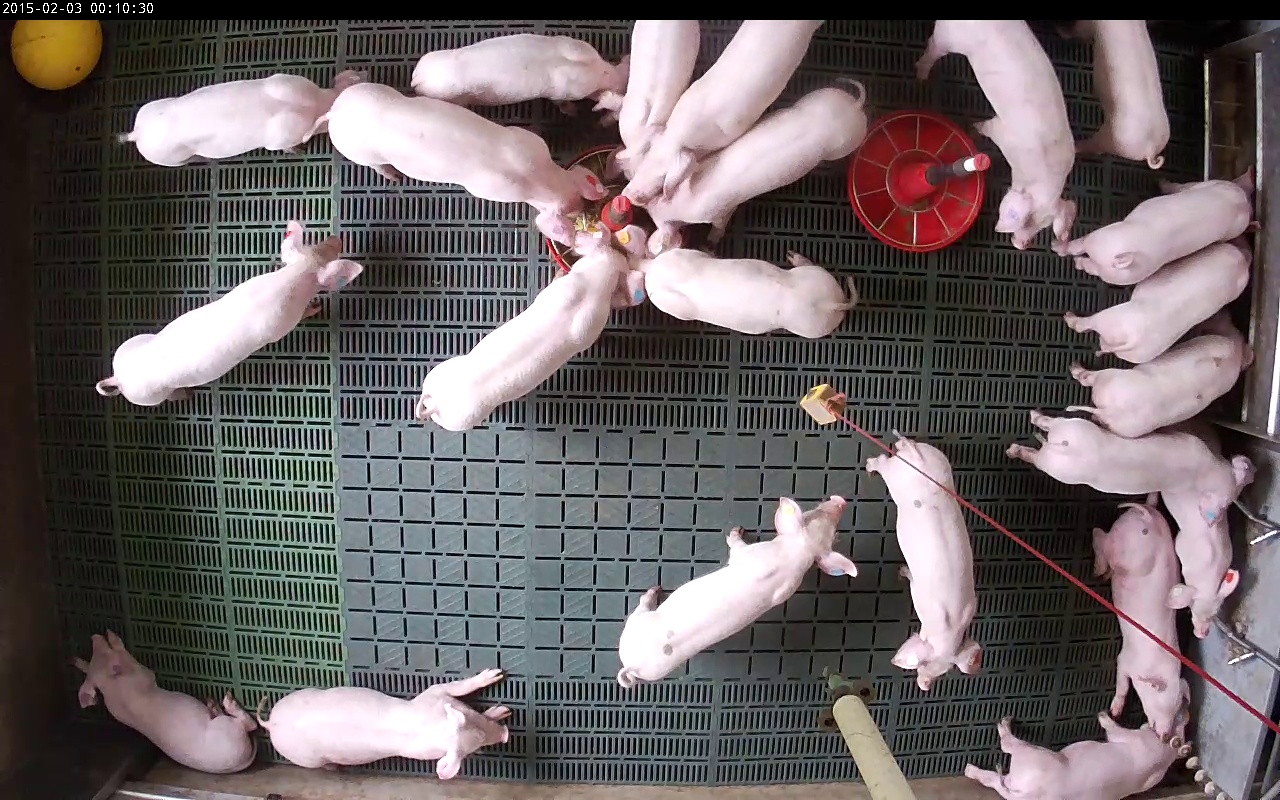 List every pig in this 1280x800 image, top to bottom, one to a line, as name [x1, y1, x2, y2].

pig [1058, 19, 1171, 171]
pig [604, 21, 700, 179]
pig [915, 21, 1076, 250]
pig [621, 22, 824, 206]
pig [411, 34, 631, 116]
pig [120, 68, 369, 167]
pig [646, 76, 872, 260]
pig [304, 83, 609, 248]
pig [1049, 167, 1262, 286]
pig [92, 223, 365, 407]
pig [415, 223, 644, 432]
pig [610, 225, 858, 338]
pig [1063, 242, 1254, 365]
pig [1067, 308, 1254, 438]
pig [1005, 412, 1255, 526]
pig [1148, 420, 1240, 638]
pig [866, 433, 980, 690]
pig [619, 495, 861, 690]
pig [1092, 501, 1192, 740]
pig [76, 632, 257, 772]
pig [258, 669, 511, 781]
pig [961, 704, 1192, 799]